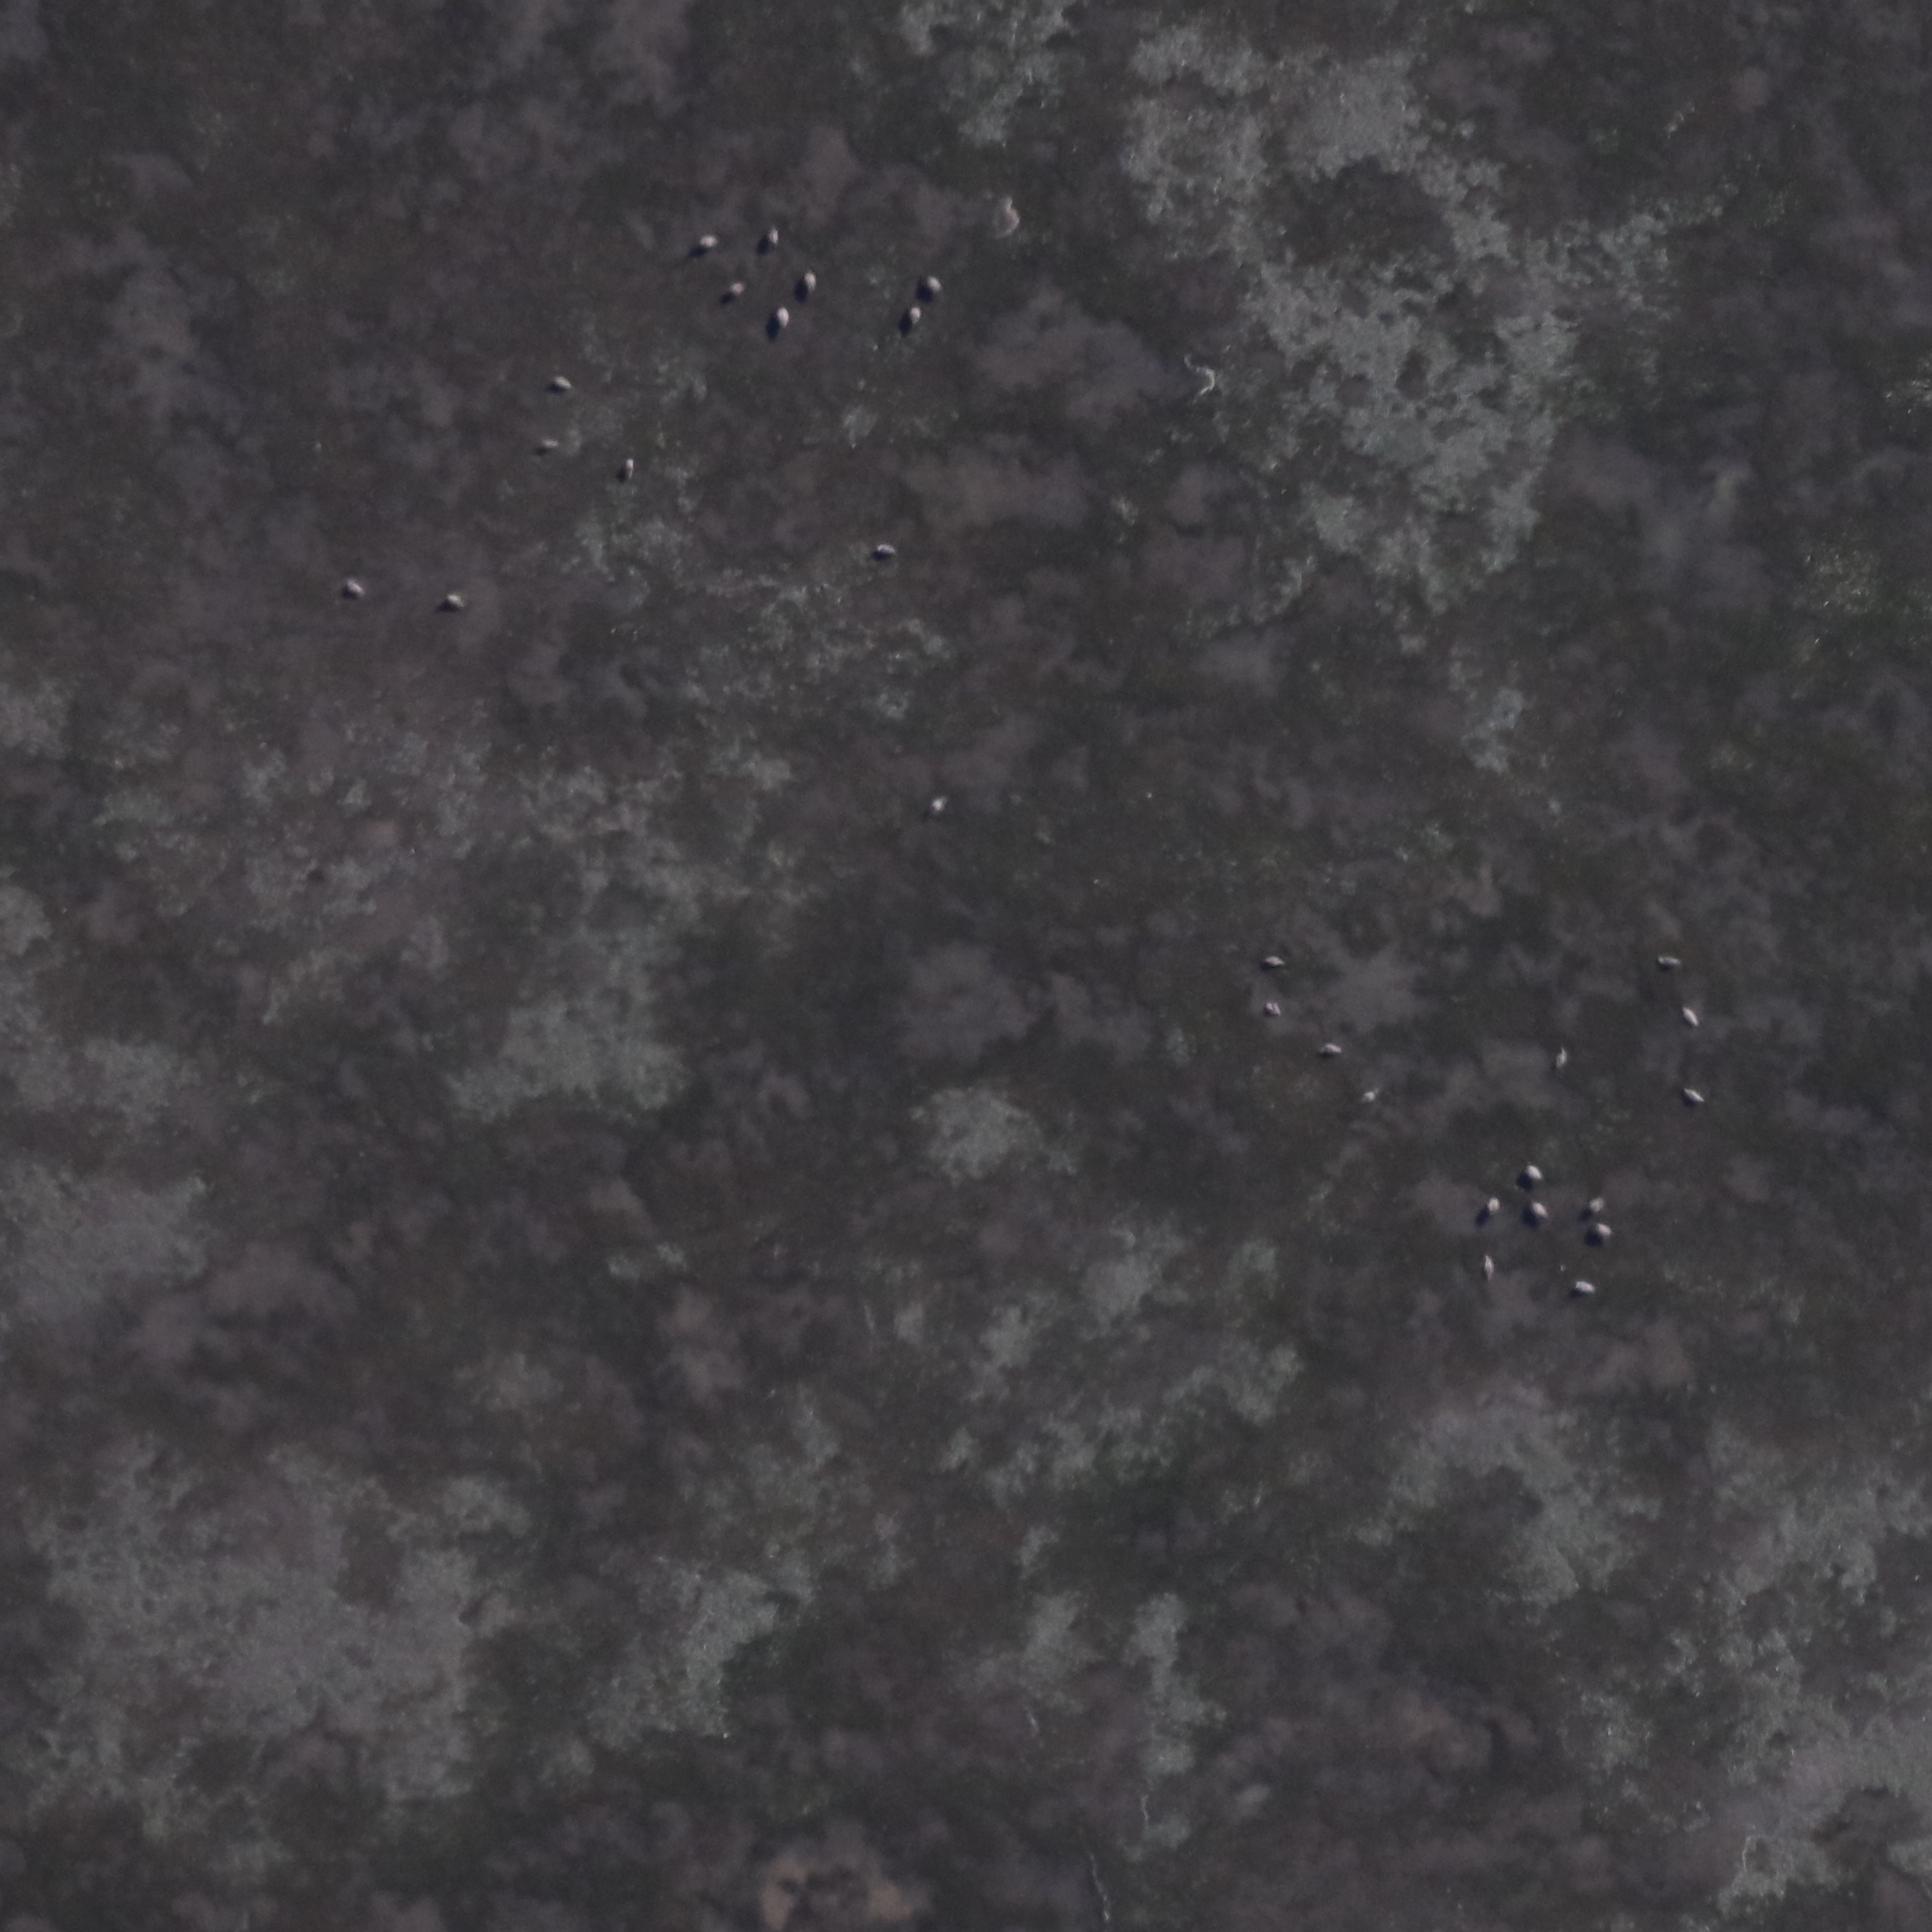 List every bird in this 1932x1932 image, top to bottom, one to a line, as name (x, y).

Canada goose (773, 237)
Canada goose (712, 241)
Canada goose (809, 280)
Canada goose (932, 284)
Canada goose (732, 289)
Canada goose (912, 316)
Canada goose (782, 317)
other bird (564, 381)
other bird (547, 443)
other bird (629, 469)
other bird (885, 550)
other bird (351, 590)
other bird (452, 599)
other bird (937, 806)
other bird (1273, 961)
other bird (1670, 961)
other bird (1270, 1009)
Canada goose (1691, 1017)
other bird (1330, 1050)
other bird (1558, 1055)
other bird (1367, 1097)
other bird (1694, 1097)
Canada goose (1534, 1174)
Canada goose (1494, 1204)
Canada goose (1595, 1205)
Canada goose (1538, 1212)
Canada goose (1606, 1231)
other bird (1488, 1267)
Canada goose (1587, 1289)